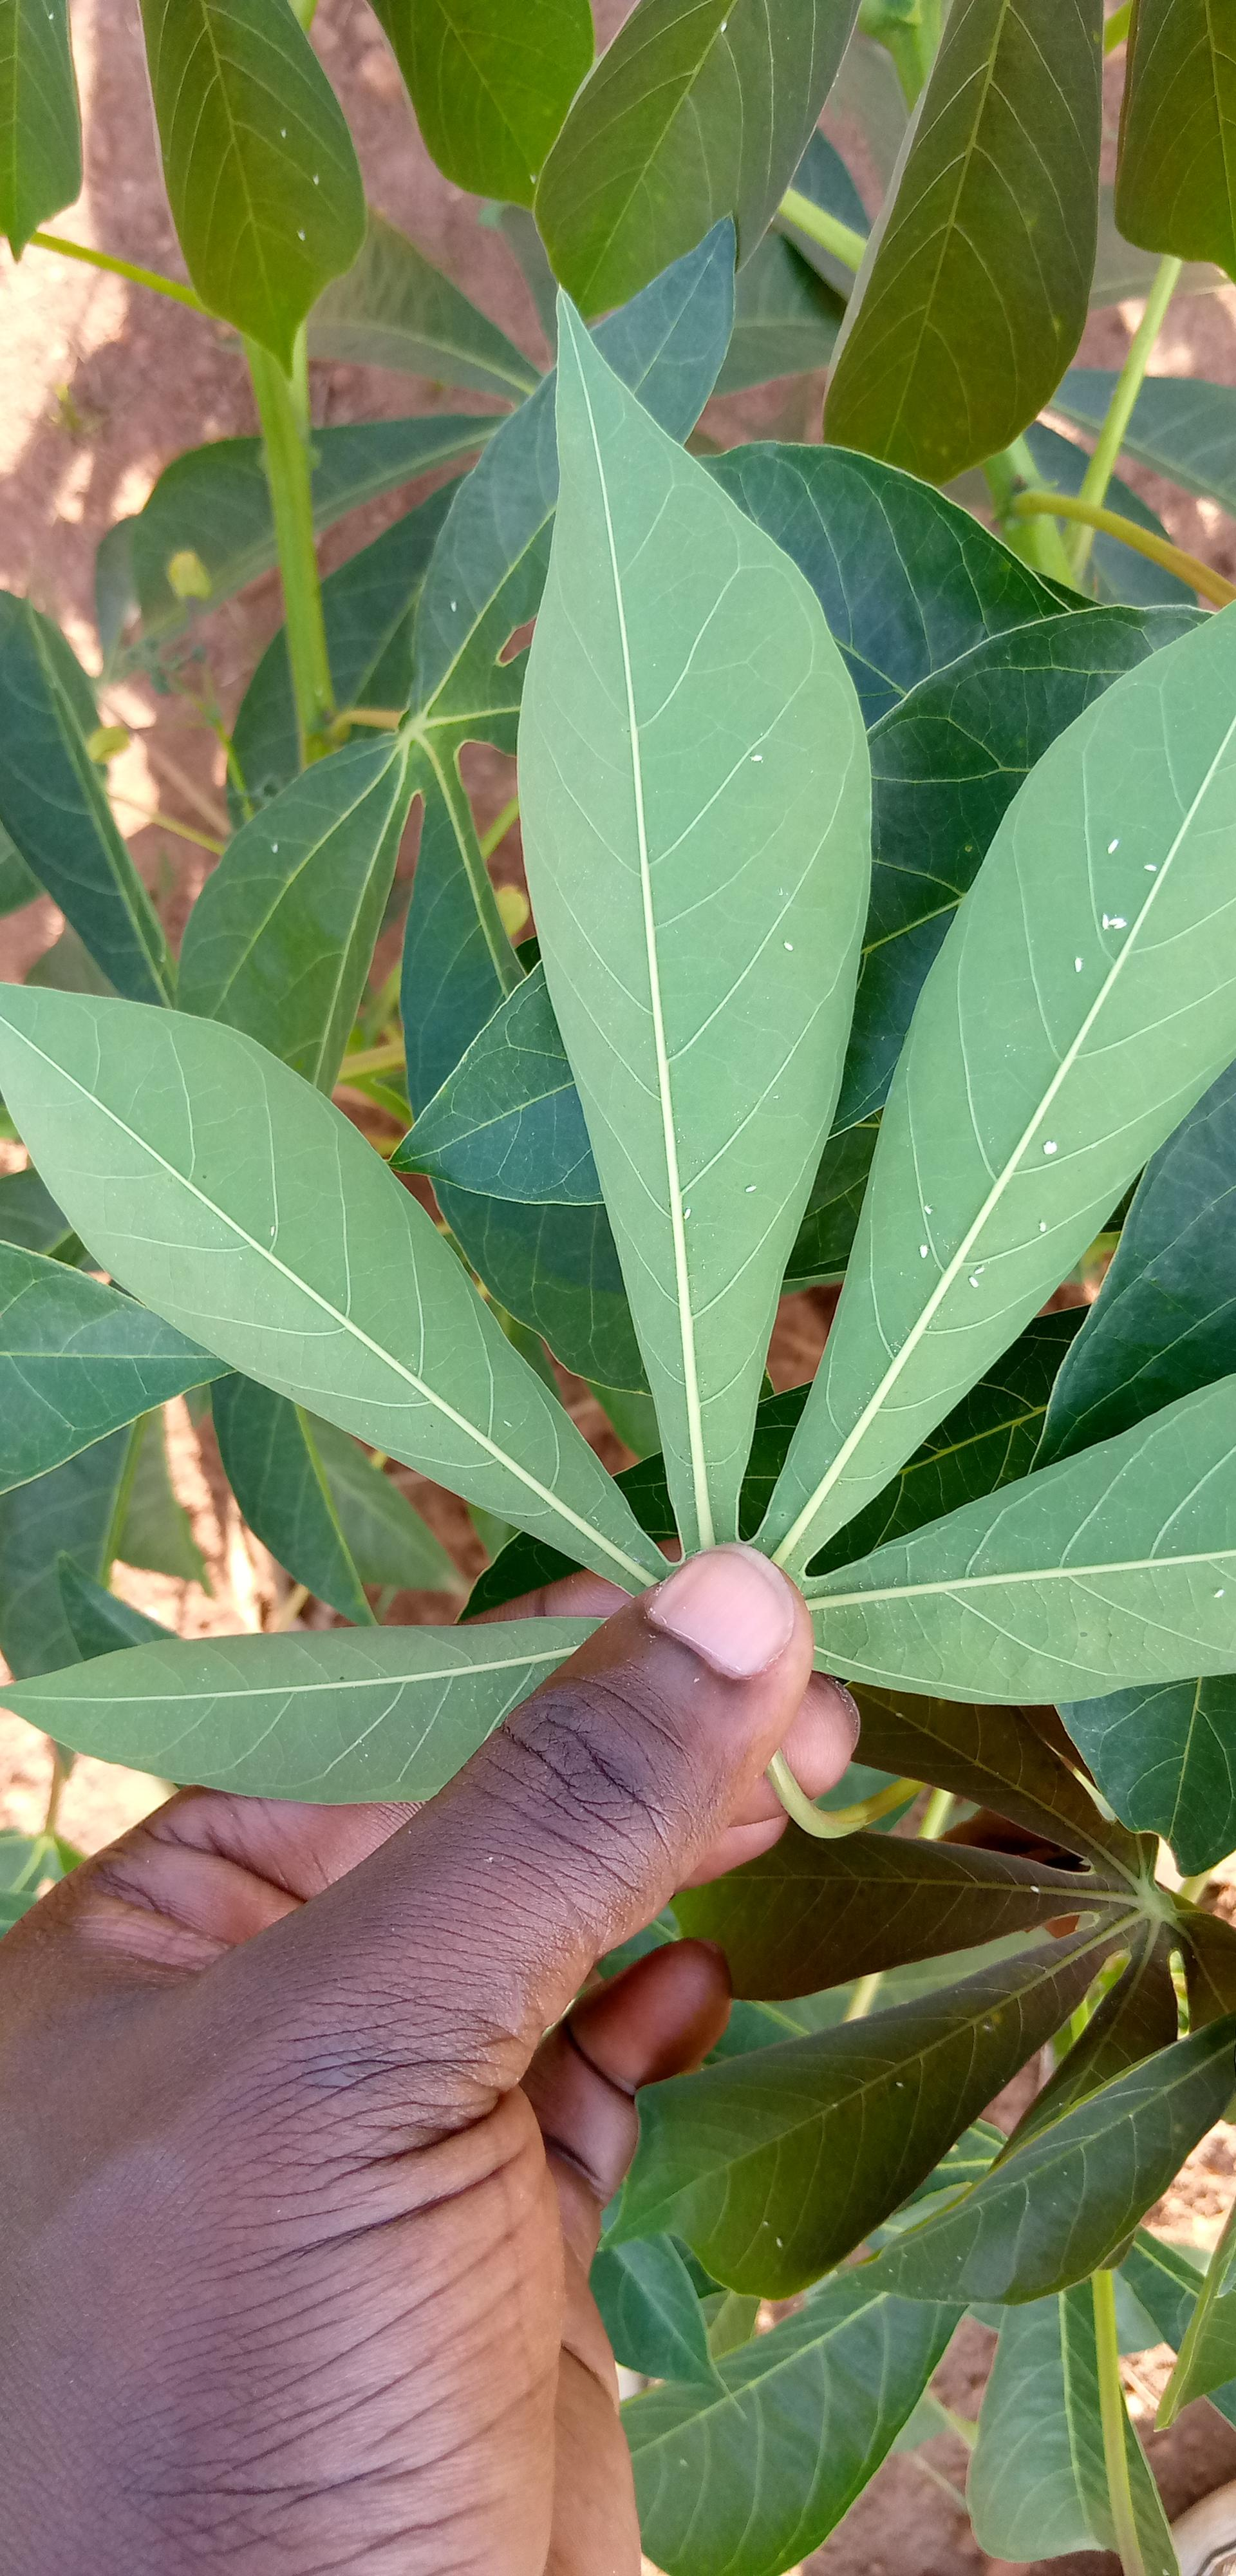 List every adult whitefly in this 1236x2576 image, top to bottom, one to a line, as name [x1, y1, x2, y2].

whitefly [748, 753, 764, 764]
whitefly [1106, 838, 1119, 855]
whitefly [1141, 862, 1158, 873]
whitefly [1101, 911, 1109, 931]
whitefly [1109, 917, 1125, 926]
whitefly [1113, 922, 1128, 931]
whitefly [782, 940, 796, 952]
whitefly [1073, 955, 1085, 974]
whitefly [1046, 1140, 1053, 1155]
whitefly [1051, 1141, 1057, 1153]
whitefly [1043, 1143, 1049, 1155]
whitefly [743, 1184, 759, 1194]
whitefly [922, 1204, 935, 1217]
whitefly [681, 1206, 693, 1223]
whitefly [1038, 1220, 1049, 1235]
whitefly [919, 1243, 928, 1260]
whitefly [973, 1265, 987, 1276]
whitefly [968, 1274, 980, 1290]
whitefly [1212, 1586, 1227, 1600]
whitefly [1028, 1884, 1042, 1896]